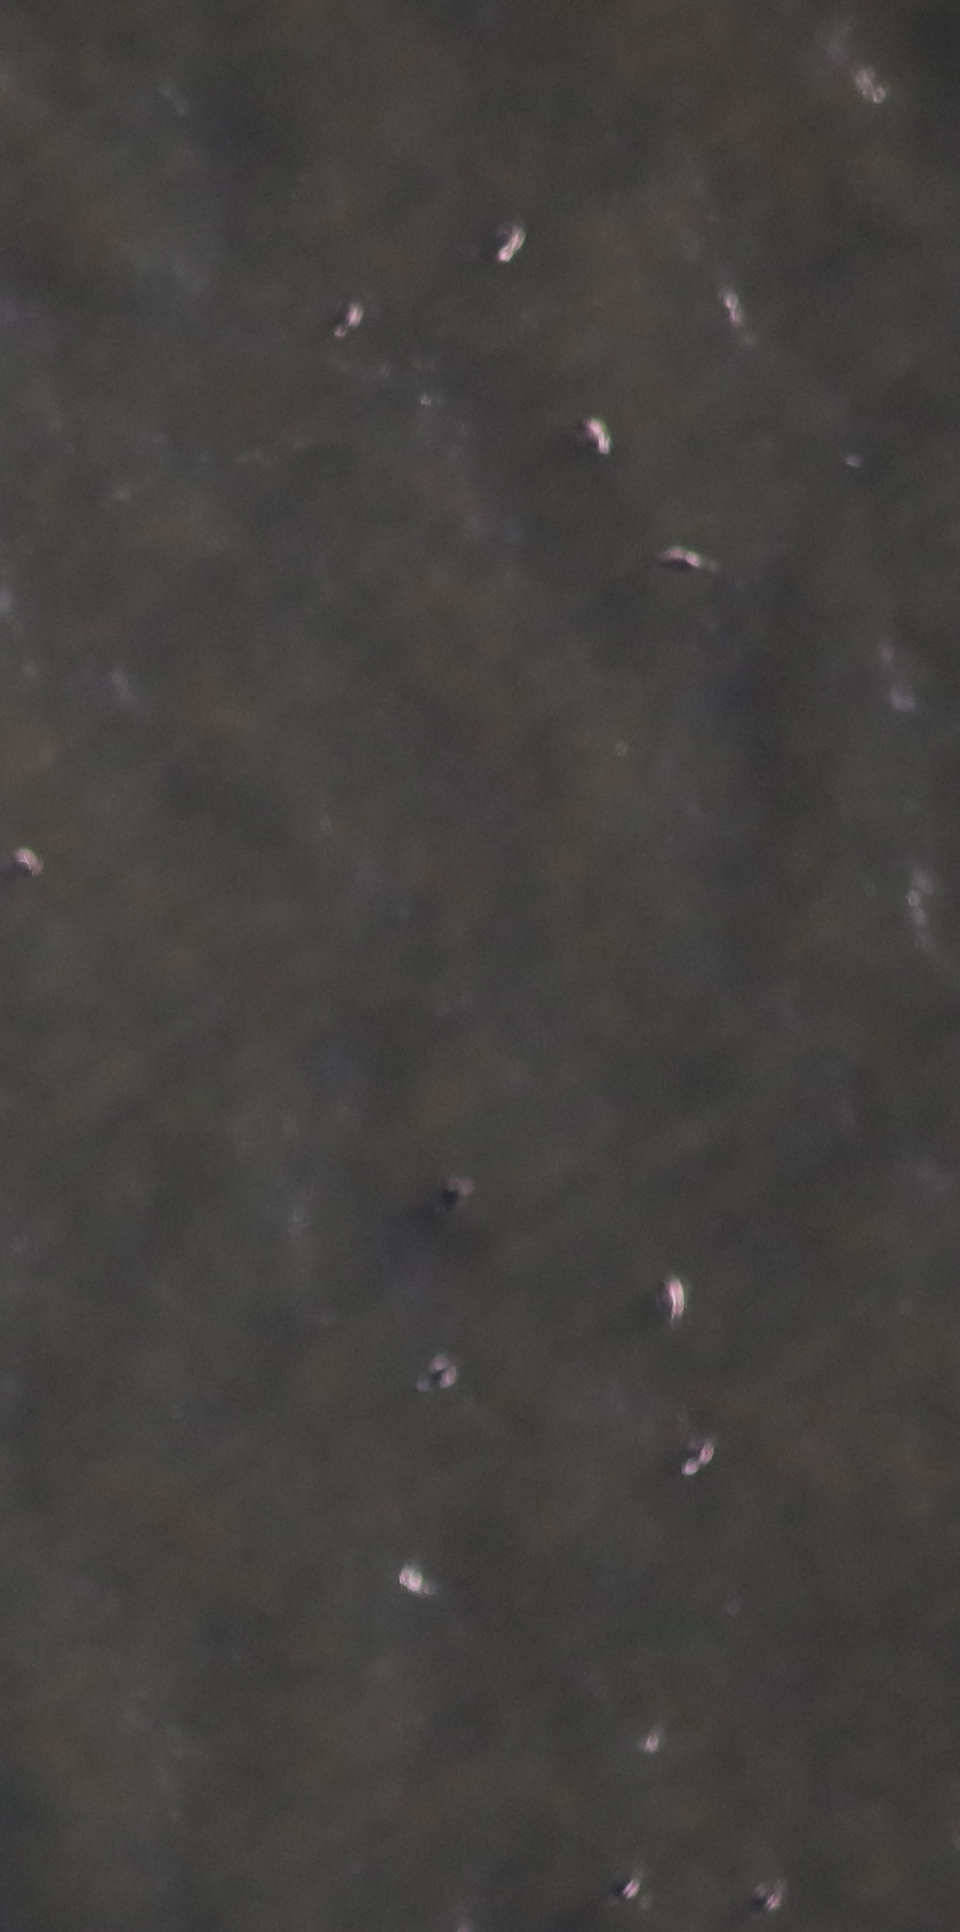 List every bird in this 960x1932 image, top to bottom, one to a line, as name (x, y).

other bird (514, 244)
other bird (732, 312)
other bird (347, 317)
other bird (595, 438)
other bird (684, 558)
other bird (22, 866)
brant (448, 1193)
other bird (669, 1303)
brant (436, 1377)
brant (701, 1453)
brant (625, 1888)
brant (766, 1901)